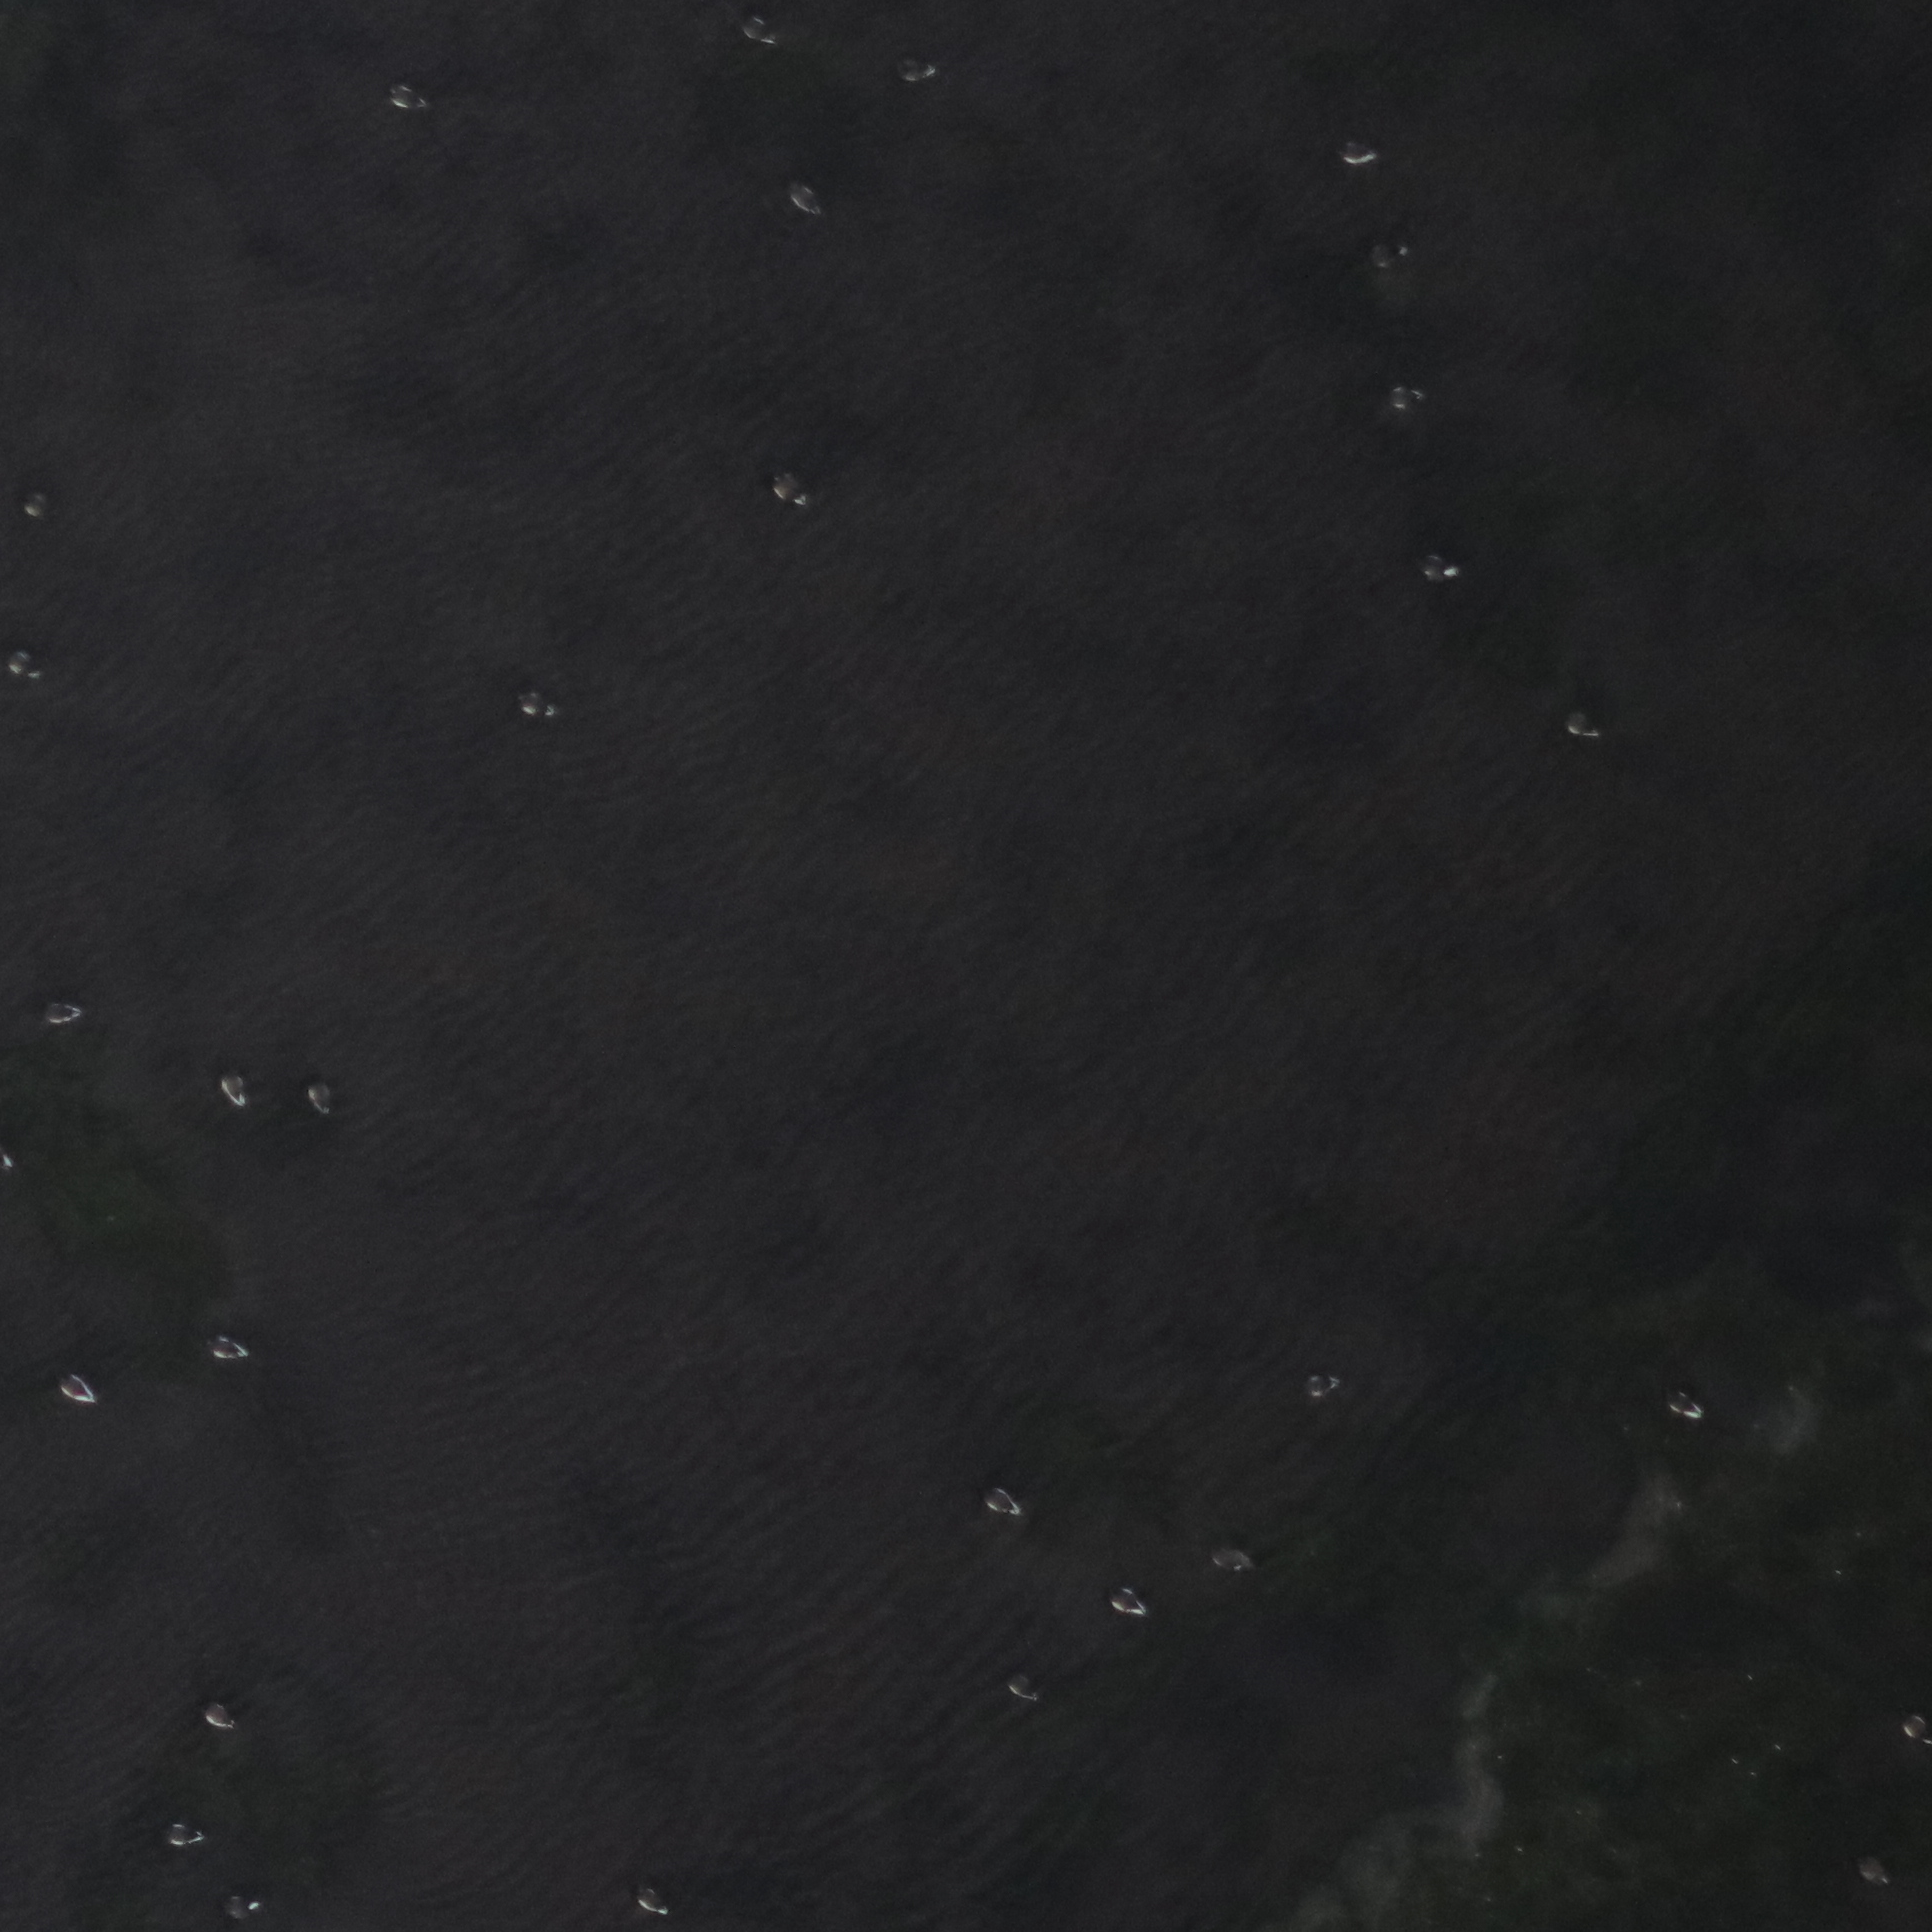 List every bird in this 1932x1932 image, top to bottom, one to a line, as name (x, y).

brant (756, 29)
brant (919, 78)
brant (406, 96)
brant (1349, 146)
brant (804, 197)
brant (1386, 256)
brant (1404, 397)
brant (787, 489)
brant (38, 511)
brant (1438, 567)
brant (20, 672)
brant (531, 701)
brant (1578, 726)
brant (59, 1013)
brant (234, 1086)
brant (319, 1095)
brant (226, 1348)
brant (1321, 1385)
brant (73, 1388)
brant (1684, 1405)
brant (1000, 1501)
brant (1231, 1559)
brant (1127, 1603)
brant (1019, 1687)
brant (217, 1715)
brant (1917, 1728)
brant (180, 1835)
brant (1873, 1871)
brant (655, 1900)
brant (240, 1909)